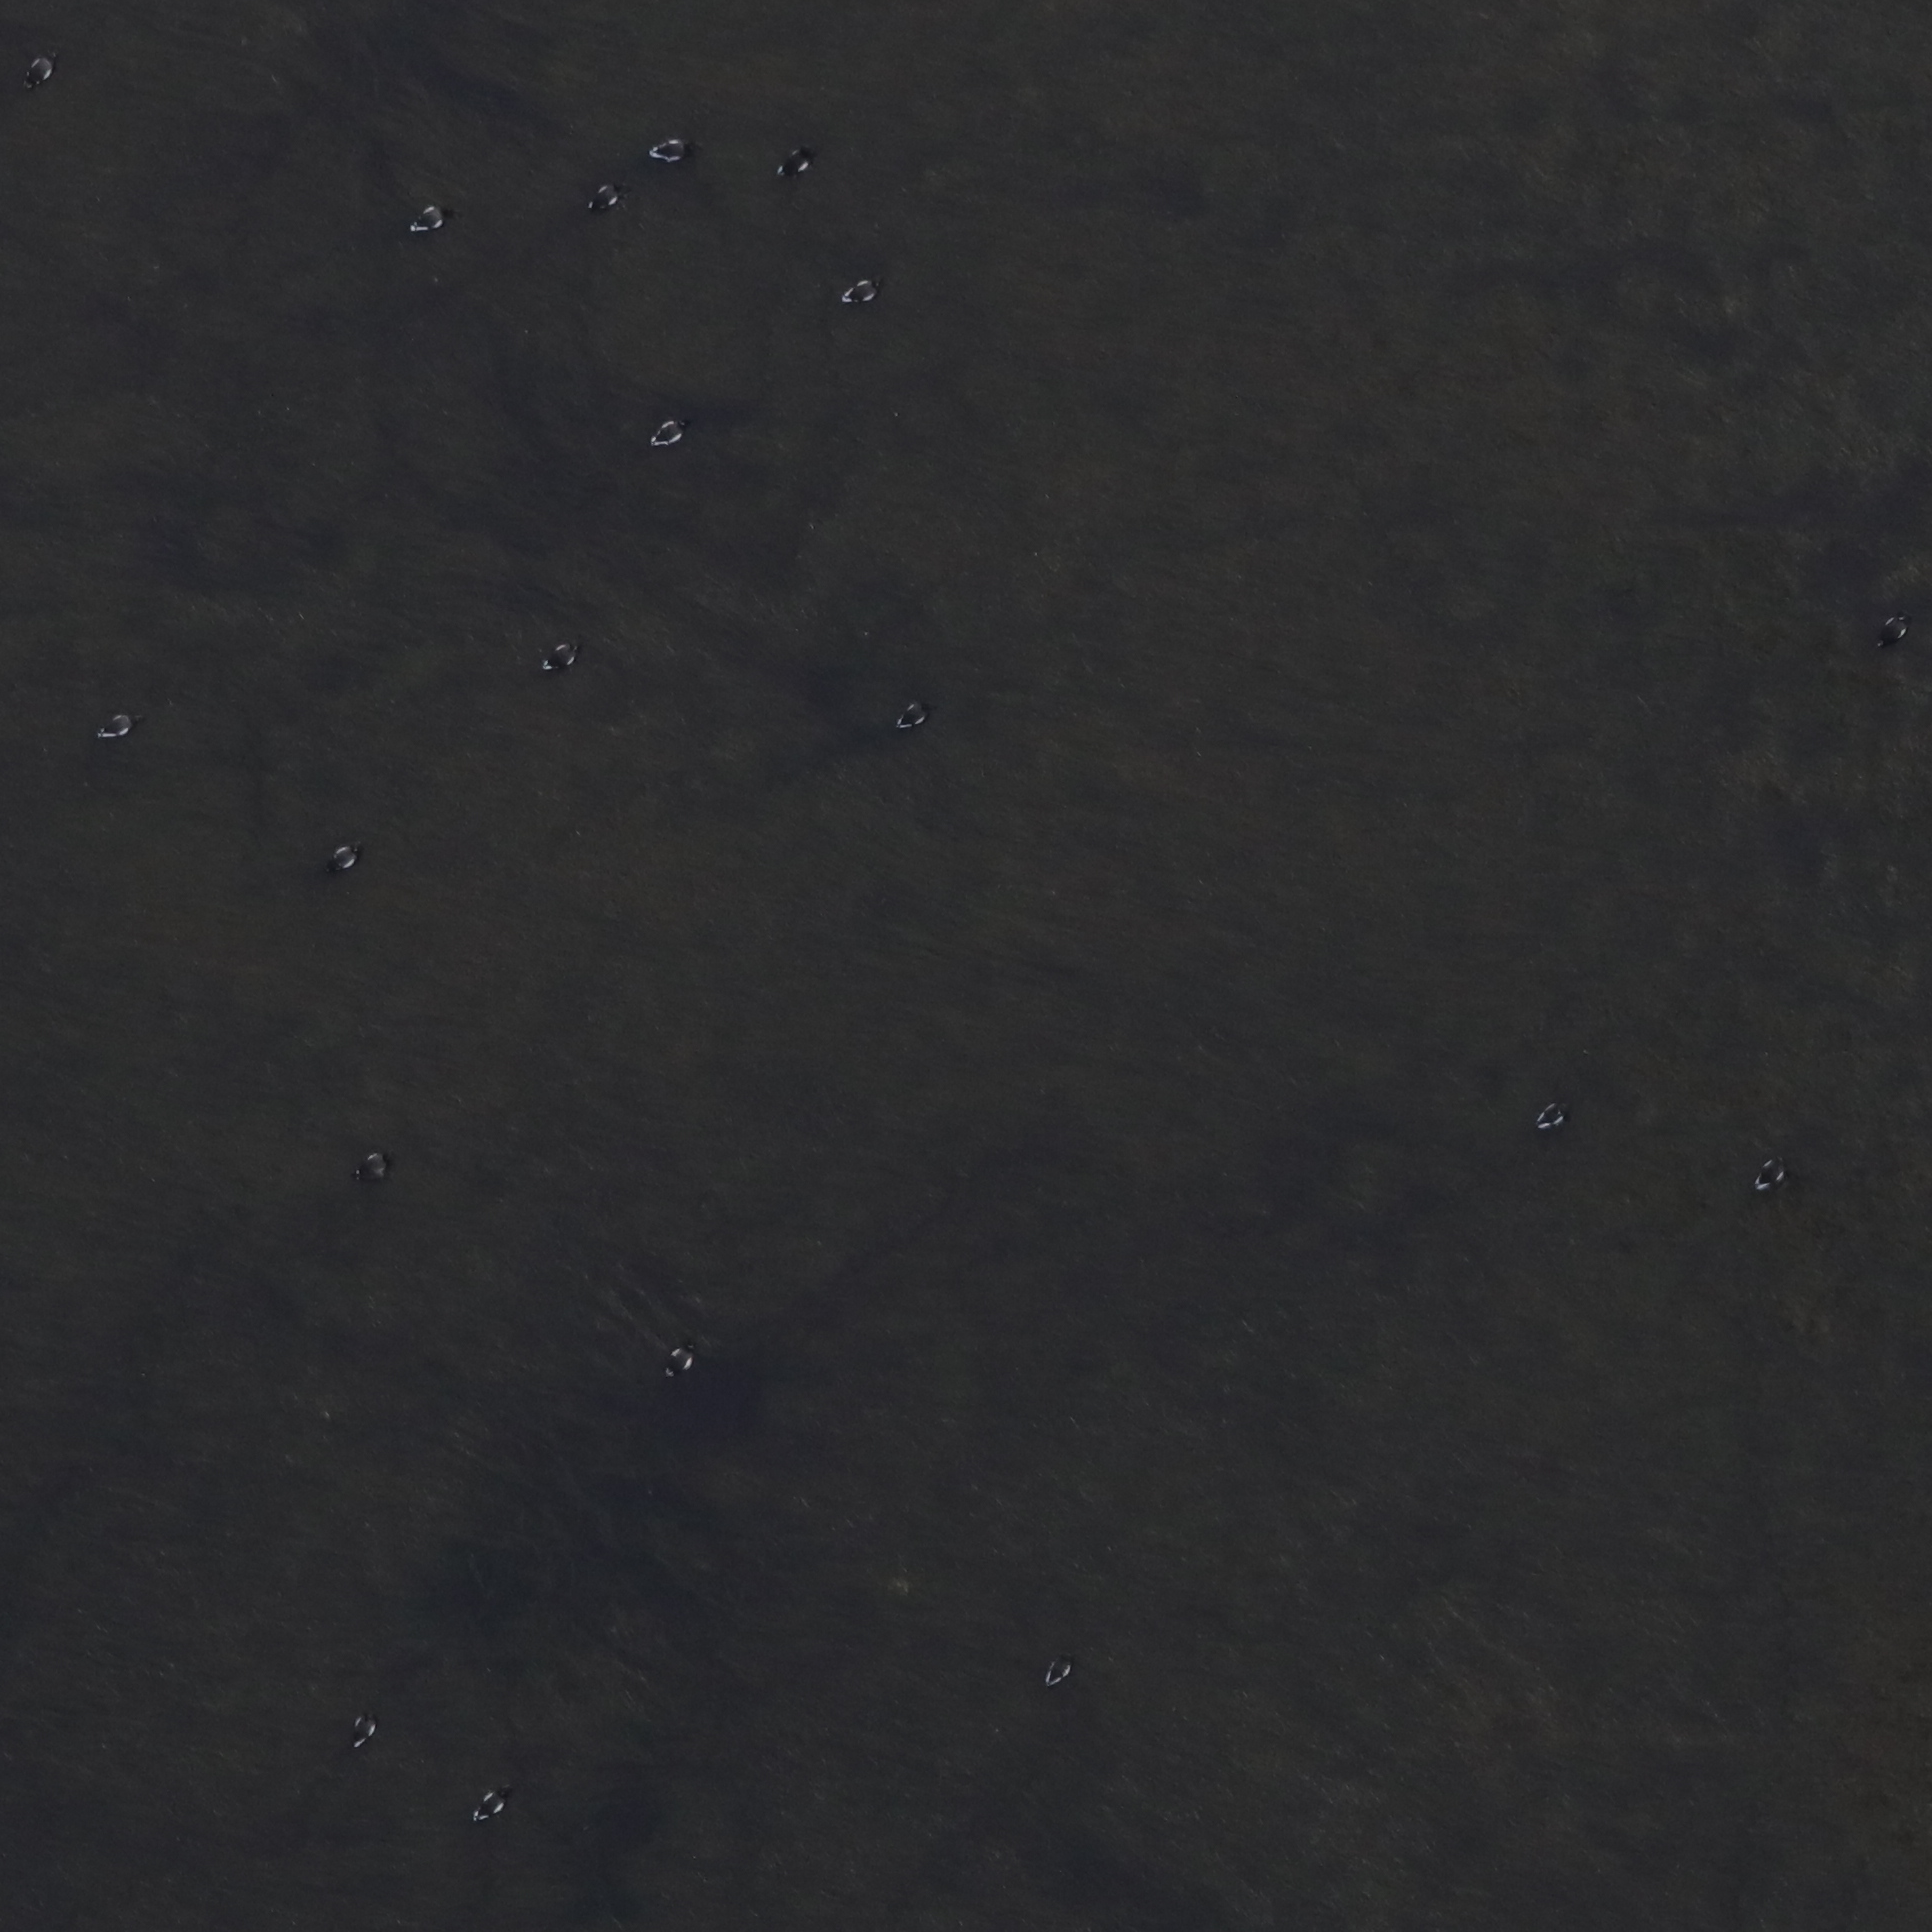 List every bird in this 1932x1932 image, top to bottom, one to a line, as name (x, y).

brant (42, 71)
brant (673, 150)
brant (791, 160)
brant (602, 199)
brant (430, 219)
brant (862, 292)
brant (671, 433)
brant (1892, 630)
brant (563, 657)
brant (914, 716)
brant (116, 723)
brant (345, 857)
brant (1553, 1119)
brant (374, 1166)
brant (1770, 1172)
brant (679, 1359)
brant (1059, 1669)
brant (364, 1727)
brant (491, 1803)